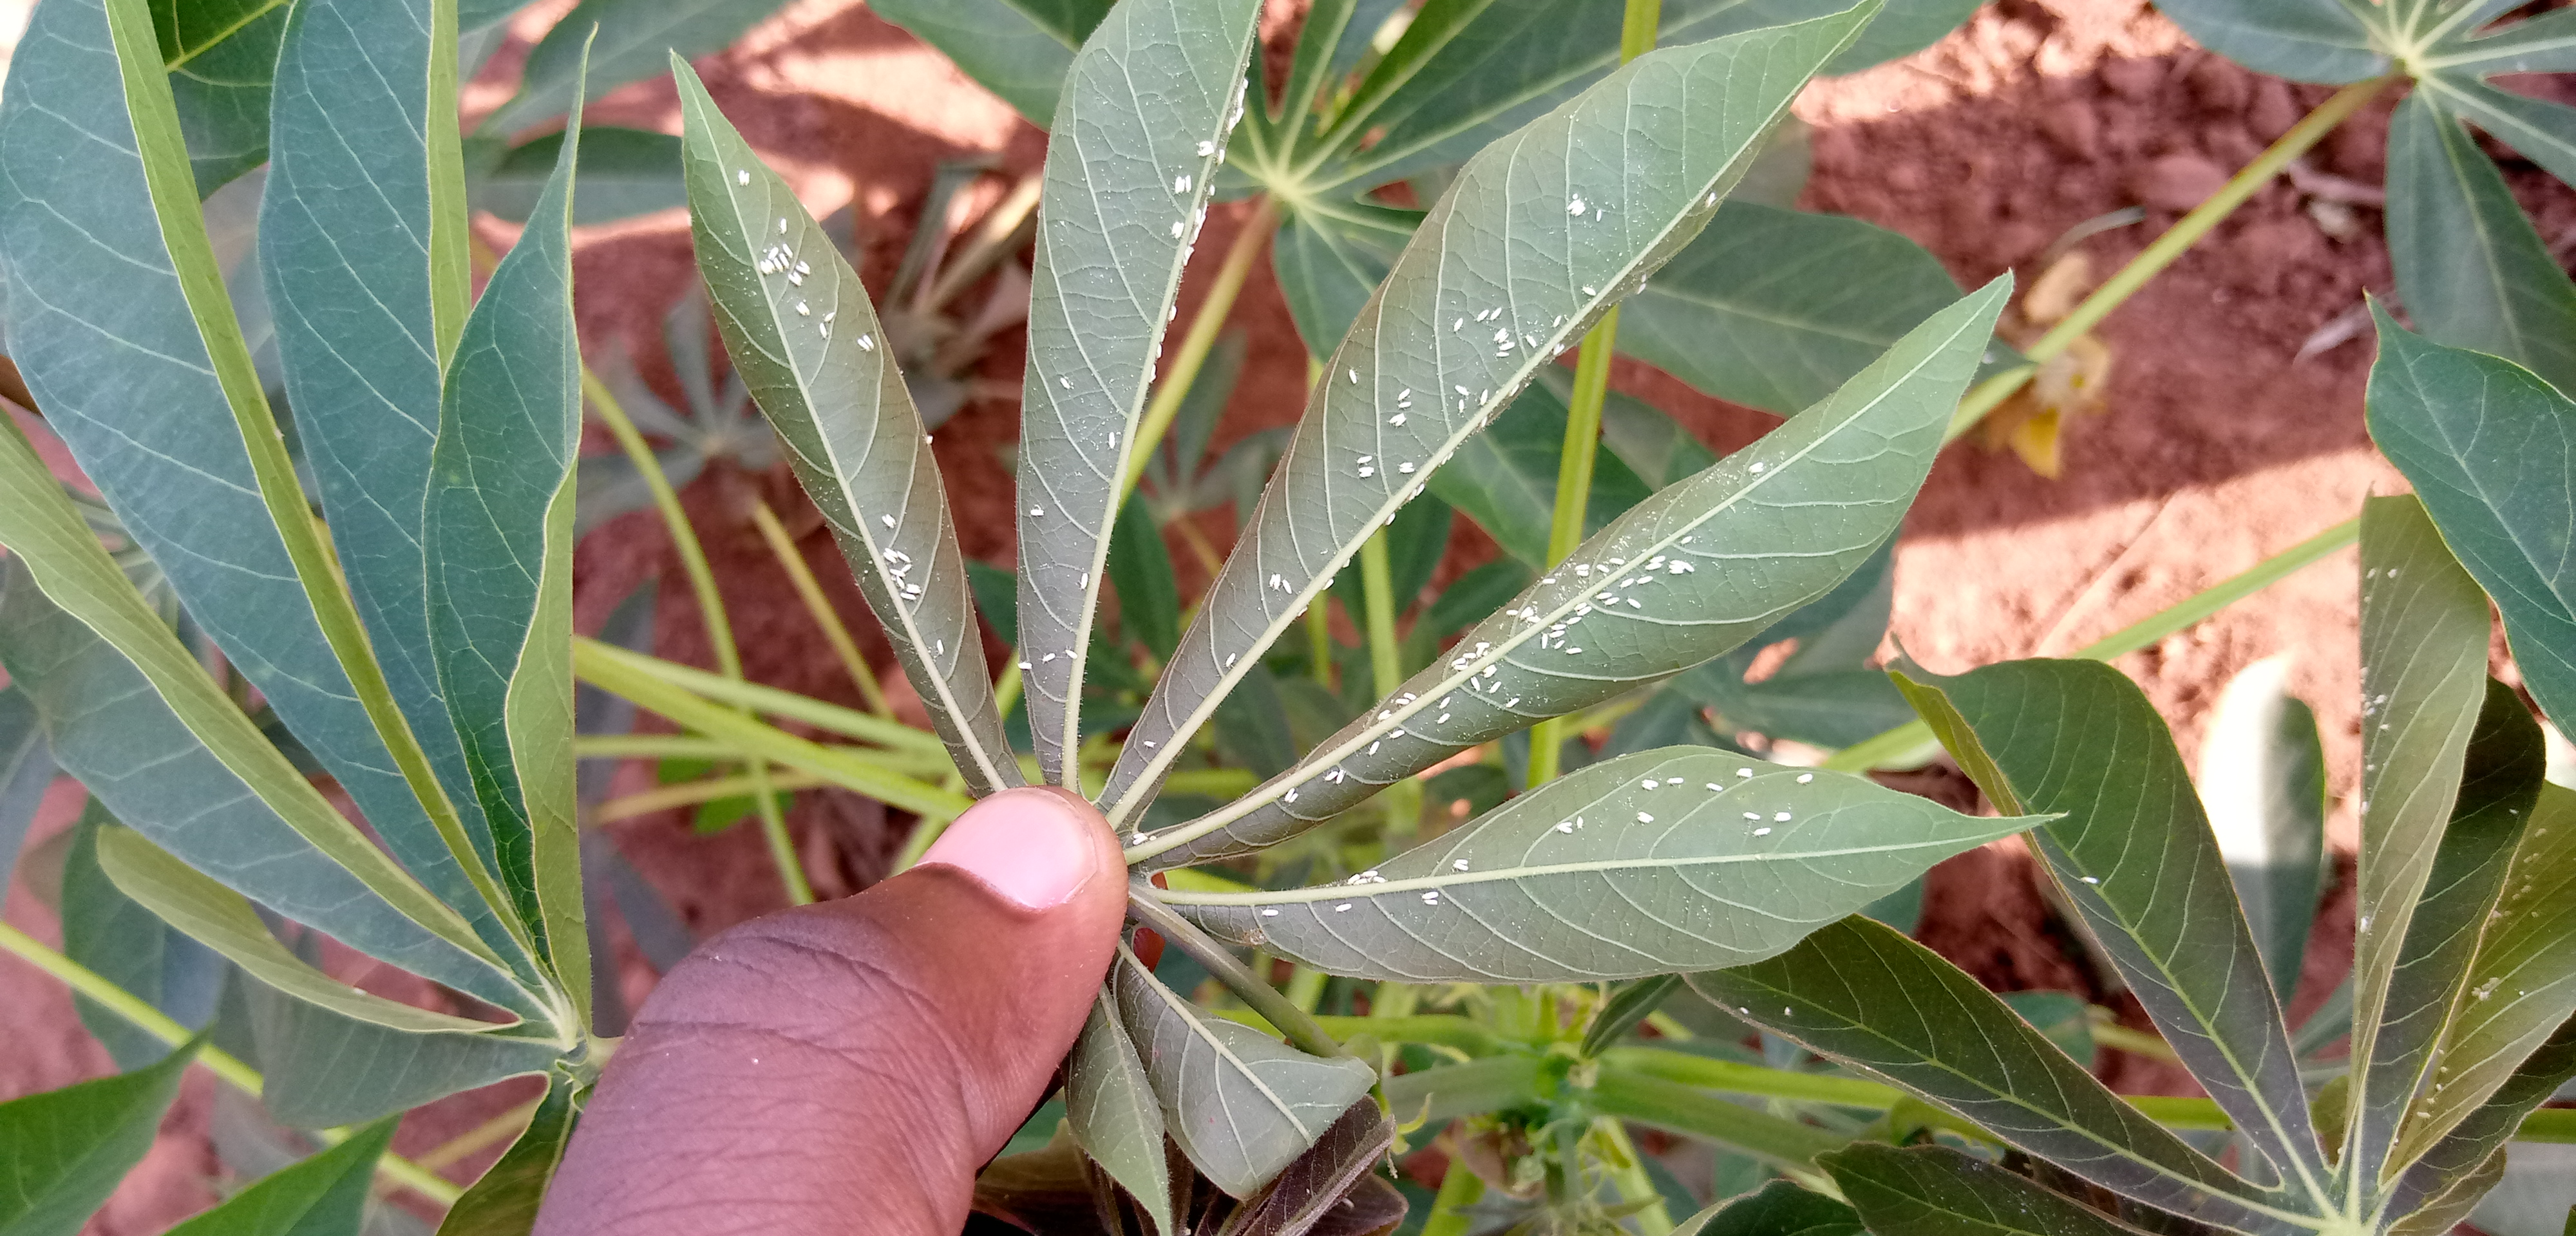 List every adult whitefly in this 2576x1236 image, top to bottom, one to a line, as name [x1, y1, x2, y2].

whitefly [1242, 76, 1250, 87]
whitefly [1236, 89, 1244, 107]
whitefly [1235, 106, 1242, 124]
whitefly [1226, 113, 1236, 135]
whitefly [1197, 139, 1212, 147]
whitefly [1197, 147, 1215, 158]
whitefly [1217, 147, 1226, 167]
whitefly [738, 168, 744, 188]
whitefly [744, 171, 750, 186]
whitefly [1185, 174, 1193, 194]
whitefly [1173, 175, 1182, 194]
whitefly [1207, 182, 1216, 197]
whitefly [1702, 190, 1717, 209]
whitefly [1565, 198, 1582, 212]
whitefly [1569, 201, 1585, 216]
whitefly [1575, 205, 1586, 219]
whitefly [1194, 207, 1201, 221]
whitefly [1594, 207, 1604, 225]
whitefly [779, 216, 790, 236]
whitefly [1170, 220, 1180, 236]
whitefly [1175, 220, 1186, 240]
whitefly [1192, 225, 1200, 241]
whitefly [782, 242, 796, 258]
whitefly [766, 245, 780, 259]
whitefly [1182, 245, 1195, 259]
whitefly [779, 252, 792, 269]
whitefly [773, 257, 785, 274]
whitefly [764, 259, 775, 270]
whitefly [799, 259, 811, 270]
whitefly [760, 260, 770, 276]
whitefly [794, 263, 811, 276]
whitefly [793, 270, 802, 283]
whitefly [1638, 272, 1649, 282]
whitefly [787, 273, 800, 286]
whitefly [1634, 281, 1647, 297]
whitefly [1580, 283, 1598, 298]
whitefly [799, 300, 811, 317]
whitefly [1166, 303, 1178, 321]
whitefly [795, 305, 806, 316]
whitefly [1489, 305, 1502, 323]
whitefly [1475, 307, 1490, 323]
whitefly [822, 310, 837, 322]
whitefly [1548, 313, 1563, 329]
whitefly [1451, 315, 1466, 333]
whitefly [818, 320, 830, 341]
whitefly [1493, 326, 1507, 343]
whitefly [1498, 331, 1510, 345]
whitefly [1522, 332, 1539, 349]
whitefly [862, 333, 876, 351]
whitefly [856, 337, 872, 352]
whitefly [1497, 340, 1516, 351]
whitefly [1548, 340, 1566, 359]
whitefly [1157, 342, 1164, 358]
whitefly [1493, 351, 1511, 359]
whitefly [1150, 362, 1157, 377]
whitefly [1346, 366, 1359, 386]
whitefly [1058, 377, 1074, 393]
whitefly [1509, 382, 1520, 398]
whitefly [1454, 383, 1470, 397]
whitefly [1396, 387, 1412, 402]
whitefly [1477, 387, 1490, 407]
whitefly [1456, 397, 1466, 415]
whitefly [1396, 401, 1414, 409]
whitefly [1388, 411, 1405, 425]
whitefly [1479, 415, 1489, 429]
whitefly [1394, 416, 1406, 427]
whitefly [1107, 429, 1117, 450]
whitefly [922, 431, 934, 448]
whitefly [1355, 454, 1375, 465]
whitefly [1397, 460, 1415, 467]
whitefly [1748, 461, 1764, 471]
whitefly [1357, 465, 1376, 473]
whitefly [1751, 466, 1764, 474]
whitefly [1397, 467, 1416, 474]
whitefly [1357, 472, 1374, 478]
whitefly [1416, 481, 1426, 497]
whitefly [1405, 487, 1417, 505]
whitefly [1027, 505, 1046, 518]
whitefly [1383, 510, 1396, 527]
whitefly [885, 512, 898, 525]
whitefly [880, 514, 895, 529]
whitefly [1679, 534, 1694, 547]
whitefly [884, 546, 897, 557]
whitefly [897, 549, 911, 563]
whitefly [883, 551, 898, 565]
whitefly [1649, 553, 1667, 563]
whitefly [1608, 556, 1626, 565]
whitefly [1669, 557, 1683, 564]
whitefly [900, 561, 913, 571]
whitefly [1682, 561, 1696, 574]
whitefly [1595, 562, 1612, 574]
whitefly [1643, 562, 1663, 572]
whitefly [1572, 563, 1590, 570]
whitefly [1667, 563, 1684, 570]
whitefly [888, 567, 906, 576]
whitefly [1667, 569, 1683, 575]
whitefly [1077, 570, 1091, 592]
whitefly [1575, 570, 1591, 578]
whitefly [1267, 572, 1276, 588]
whitefly [1274, 572, 1282, 592]
whitefly [895, 574, 906, 590]
whitefly [1635, 574, 1655, 586]
whitefly [1539, 576, 1557, 586]
whitefly [1619, 577, 1634, 590]
whitefly [1282, 577, 1294, 595]
whitefly [1321, 577, 1335, 592]
whitefly [907, 582, 922, 590]
whitefly [906, 587, 923, 594]
whitefly [899, 590, 917, 602]
whitefly [1596, 591, 1614, 600]
whitefly [1603, 595, 1621, 607]
whitefly [1625, 596, 1643, 611]
whitefly [1573, 601, 1588, 612]
whitefly [1518, 604, 1535, 623]
whitefly [1577, 604, 1593, 616]
whitefly [1505, 608, 1519, 616]
whitefly [1525, 615, 1543, 624]
whitefly [1566, 615, 1583, 626]
whitefly [1549, 622, 1567, 632]
whitefly [1548, 629, 1566, 639]
whitefly [1540, 632, 1548, 651]
whitefly [936, 637, 946, 657]
whitefly [1552, 637, 1567, 651]
whitefly [1474, 641, 1492, 648]
whitefly [1064, 646, 1081, 661]
whitefly [1565, 646, 1584, 655]
whitefly [1476, 647, 1486, 657]
whitefly [1223, 650, 1237, 670]
whitefly [1038, 650, 1056, 664]
whitefly [1461, 651, 1477, 659]
whitefly [1450, 657, 1467, 667]
whitefly [1015, 660, 1033, 673]
whitefly [1482, 662, 1495, 673]
whitefly [1453, 664, 1468, 671]
whitefly [1484, 666, 1498, 679]
whitefly [1469, 675, 1483, 694]
whitefly [1485, 679, 1503, 695]
whitefly [1402, 691, 1417, 700]
whitefly [1437, 694, 1452, 710]
whitefly [1504, 695, 1522, 710]
whitefly [1394, 697, 1410, 705]
whitefly [1378, 708, 1395, 722]
whitefly [1435, 712, 1452, 726]
whitefly [1388, 727, 1407, 740]
whitefly [1366, 738, 1381, 758]
whitefly [1141, 738, 1159, 750]
whitefly [1335, 767, 1348, 785]
whitefly [1736, 767, 1752, 774]
whitefly [1323, 769, 1339, 782]
whitefly [1736, 771, 1754, 779]
whitefly [1794, 772, 1815, 785]
whitefly [1665, 774, 1685, 785]
whitefly [1641, 778, 1658, 788]
whitefly [1701, 780, 1724, 794]
whitefly [1641, 782, 1653, 791]
whitefly [1283, 786, 1296, 803]
whitefly [1288, 791, 1299, 804]
whitefly [1636, 810, 1654, 821]
whitefly [1741, 810, 1761, 821]
whitefly [1774, 811, 1794, 817]
whitefly [1575, 812, 1586, 830]
whitefly [1636, 814, 1650, 825]
whitefly [1773, 816, 1792, 823]
whitefly [1556, 820, 1573, 834]
whitefly [1750, 825, 1773, 838]
whitefly [1132, 831, 1145, 840]
whitefly [1132, 834, 1148, 847]
whitefly [1454, 858, 1470, 866]
whitefly [1452, 862, 1469, 872]
whitefly [1361, 868, 1379, 878]
whitefly [1347, 871, 1361, 885]
whitefly [2078, 873, 2099, 886]
whitefly [1372, 875, 1388, 884]
whitefly [1353, 877, 1368, 886]
whitefly [1421, 890, 1440, 900]
whitefly [1422, 898, 1439, 907]
whitefly [1334, 901, 1353, 914]
whitefly [1260, 907, 1279, 919]
whitefly [2358, 915, 2370, 935]
whitefly [1781, 1004, 1792, 1018]
whitefly [1738, 1005, 1750, 1016]